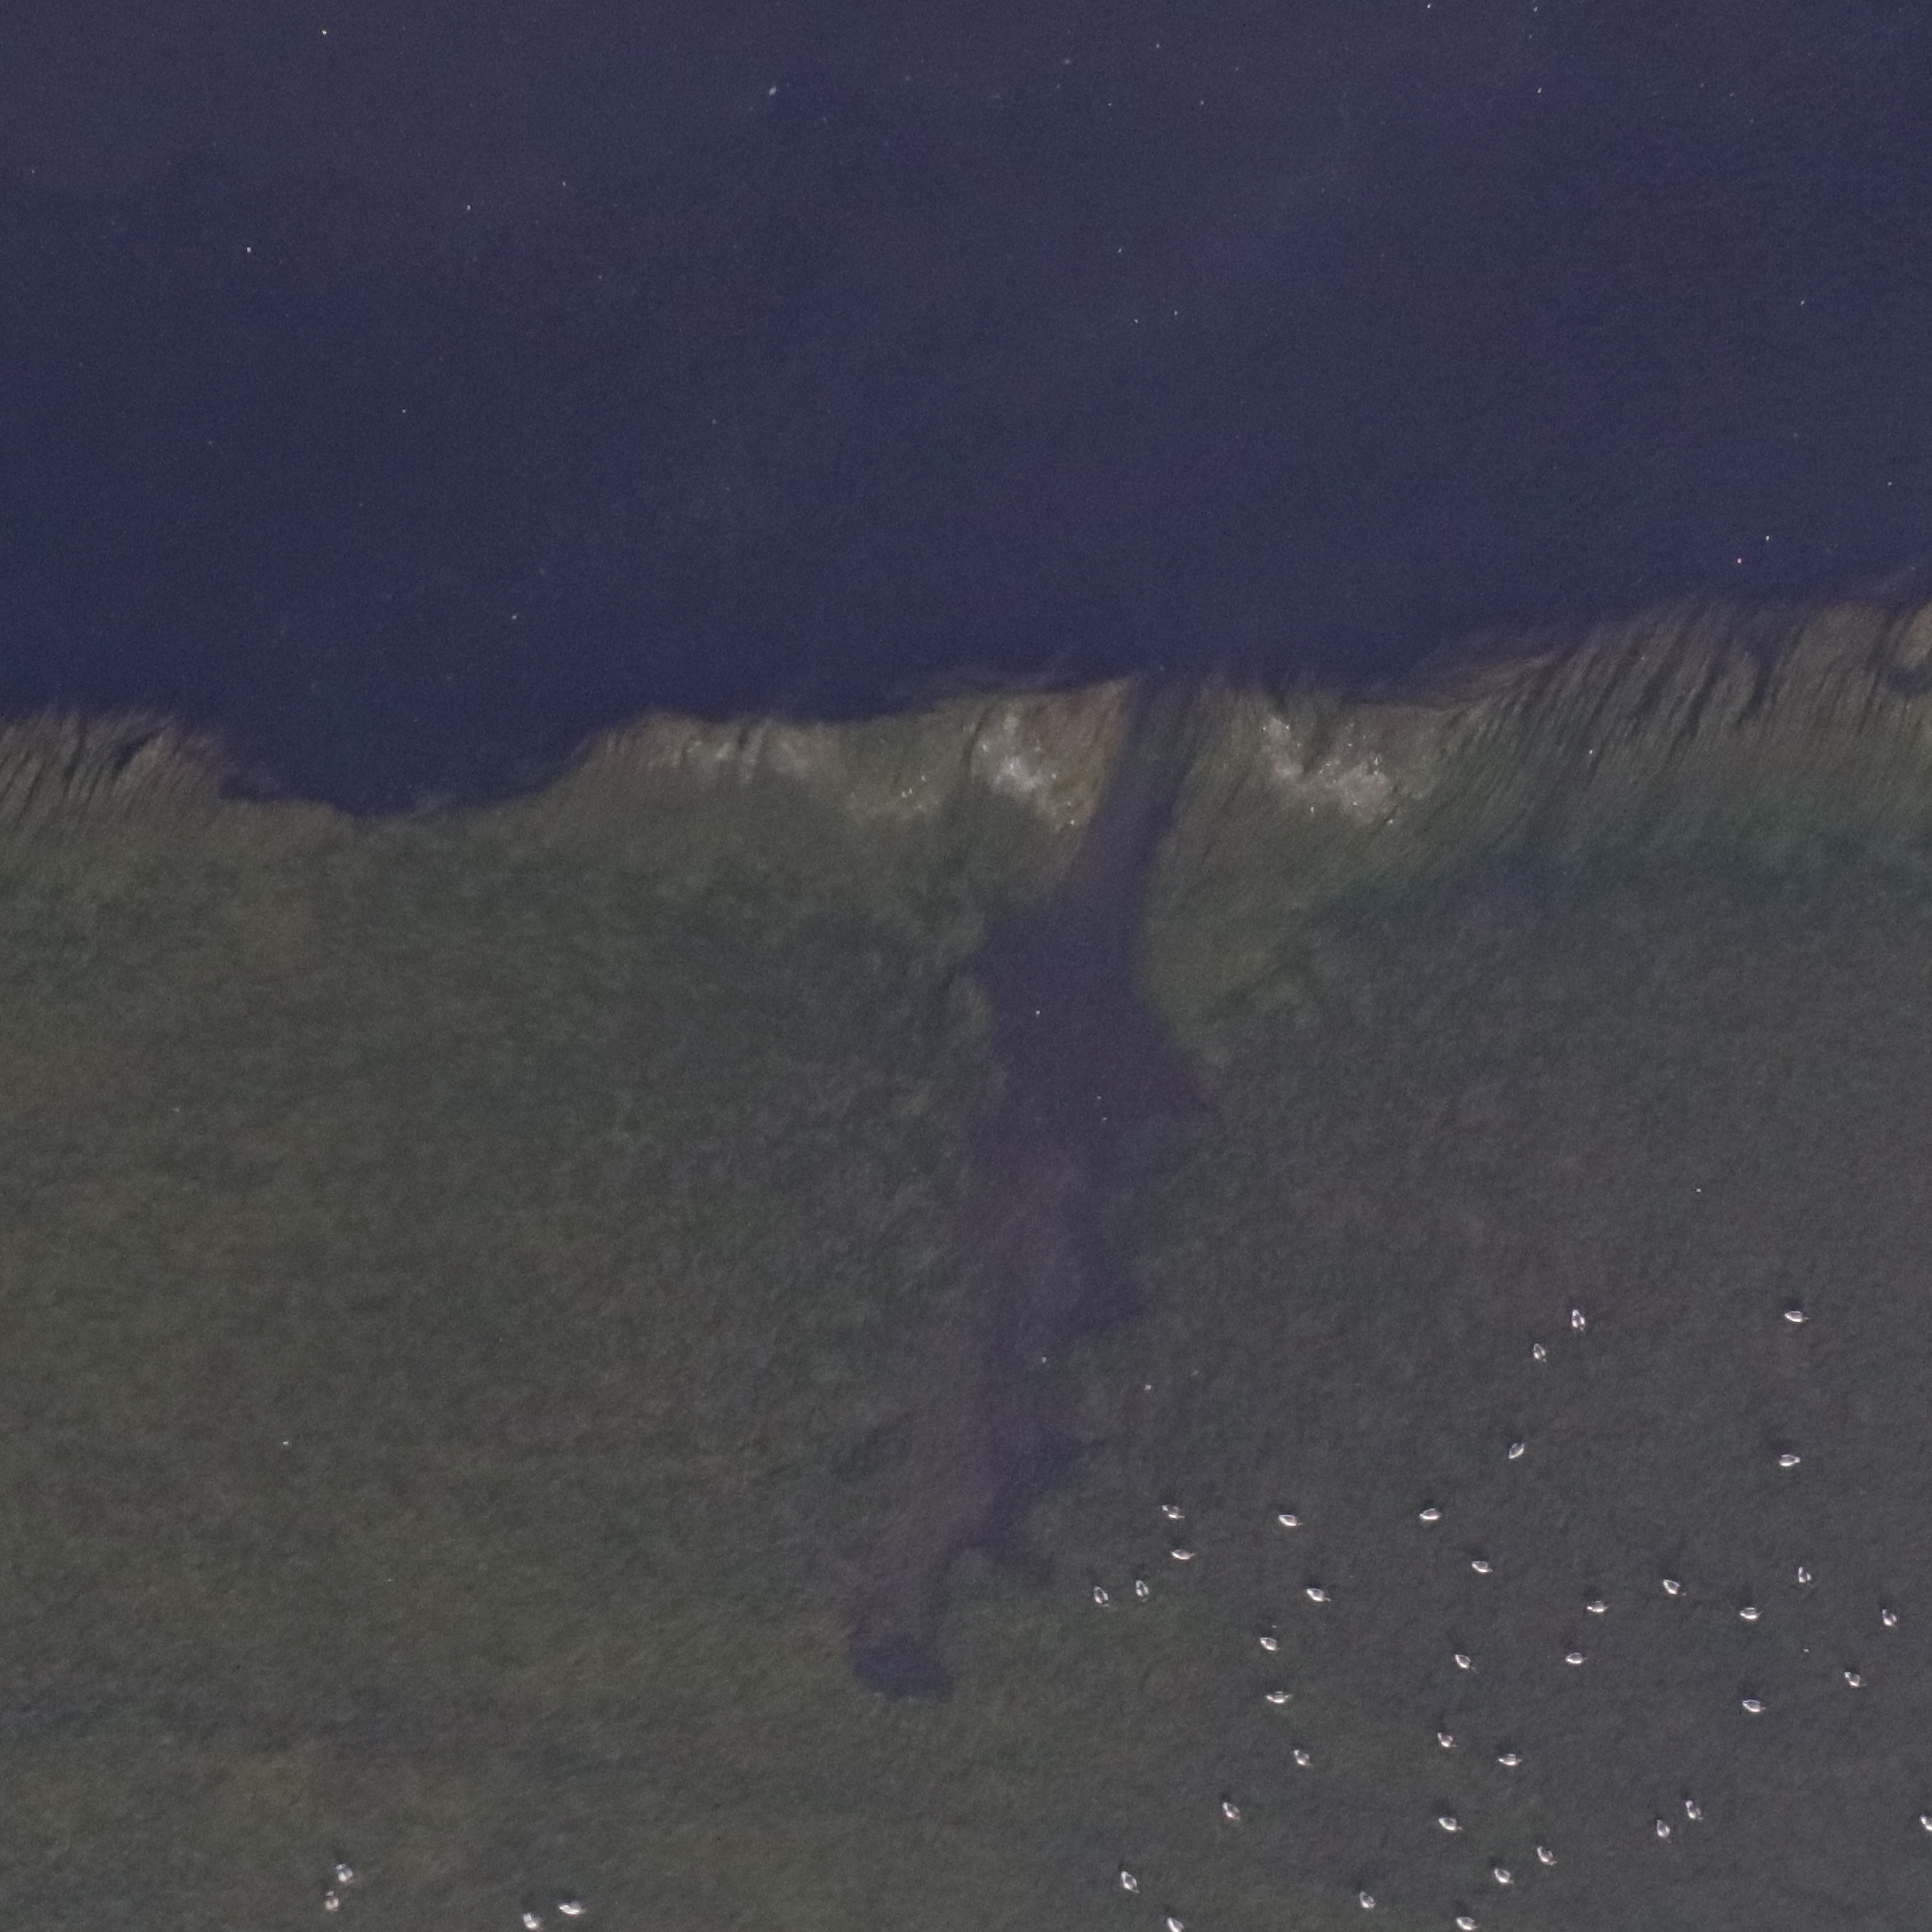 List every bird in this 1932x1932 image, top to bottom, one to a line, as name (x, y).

brant (1791, 1315)
brant (1577, 1322)
brant (1542, 1355)
brant (1521, 1453)
brant (1792, 1457)
brant (1176, 1515)
brant (1429, 1518)
brant (1294, 1521)
brant (1193, 1553)
brant (1481, 1572)
brant (1806, 1576)
brant (1673, 1581)
brant (1149, 1587)
brant (1105, 1593)
brant (1598, 1599)
brant (1321, 1600)
brant (1756, 1613)
brant (1893, 1614)
brant (1272, 1644)
brant (1454, 1660)
brant (1579, 1664)
brant (1852, 1681)
brant (1760, 1702)
brant (1285, 1703)
brant (1447, 1744)
brant (1301, 1755)
brant (1519, 1768)
brant (1696, 1808)
brant (1232, 1811)
brant (1444, 1823)
brant (1673, 1831)
brant (1548, 1857)
brant (1512, 1873)
brant (347, 1880)
brant (1134, 1885)
brant (1363, 1901)
brant (576, 1904)
brant (329, 1921)
brant (1465, 1921)
brant (527, 1924)
brant (1176, 1927)